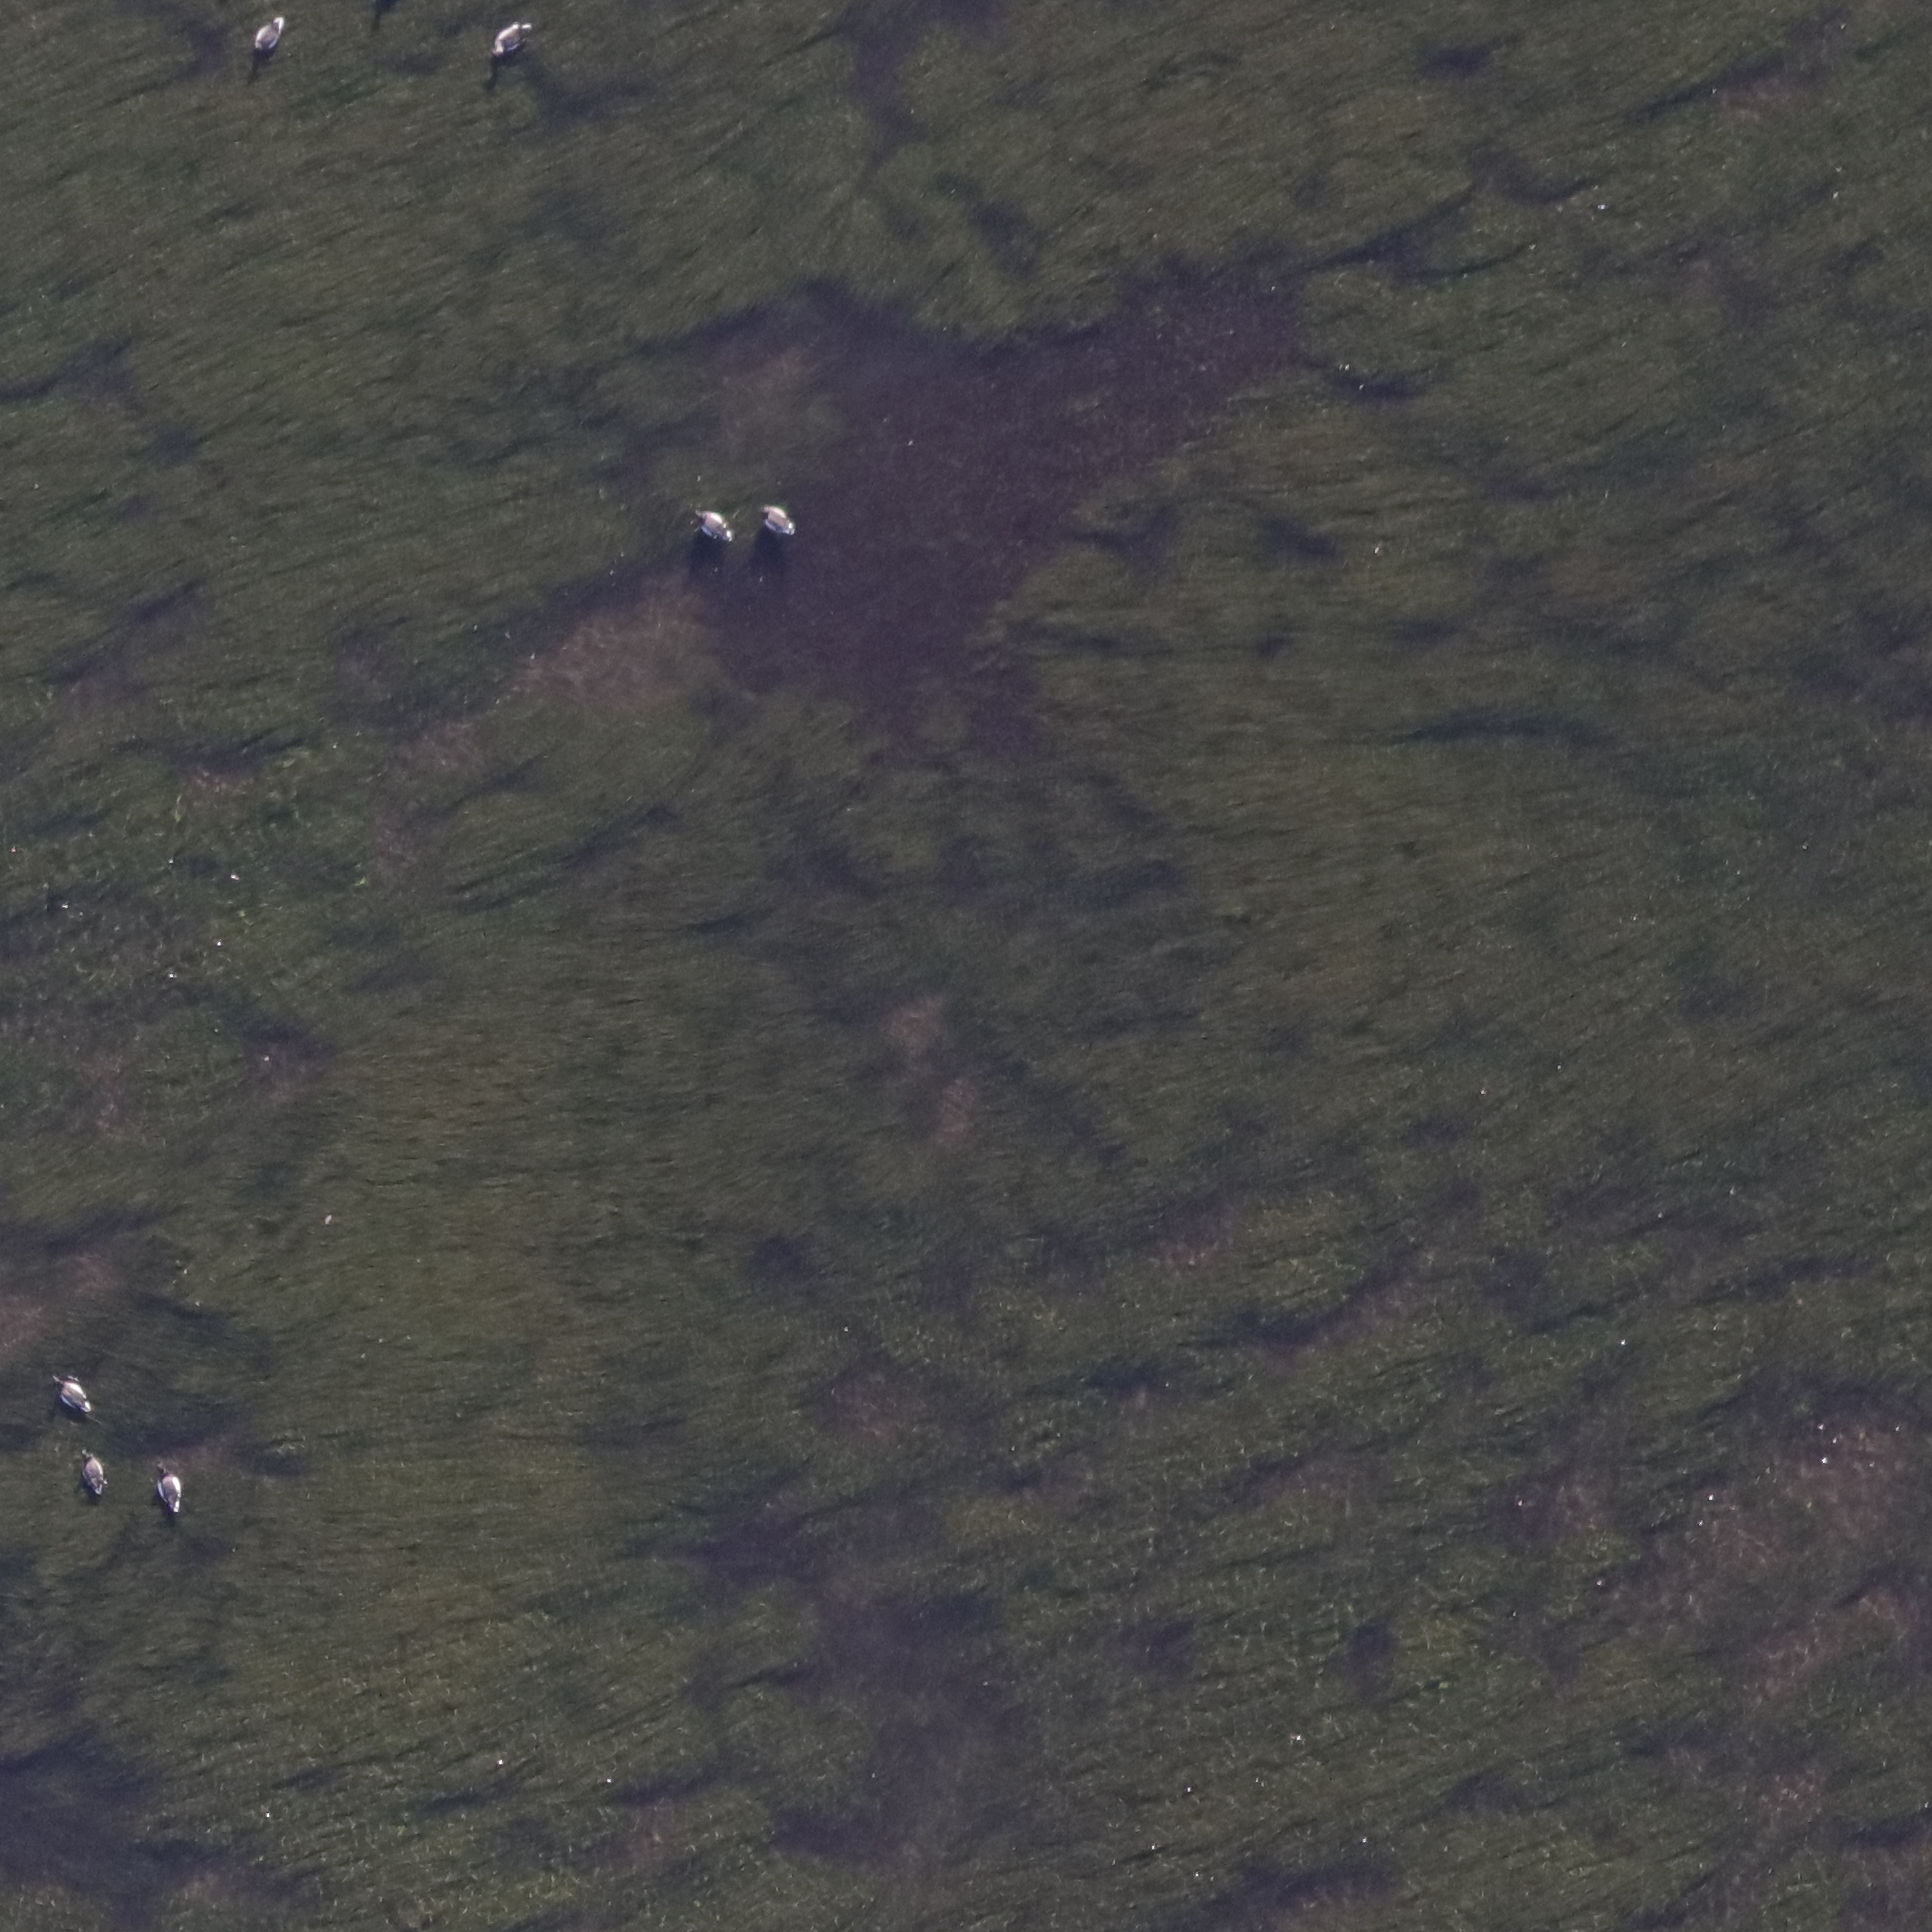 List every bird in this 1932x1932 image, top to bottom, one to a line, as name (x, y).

brant (270, 35)
brant (512, 39)
brant (777, 519)
brant (713, 525)
brant (75, 1395)
brant (93, 1471)
brant (169, 1488)